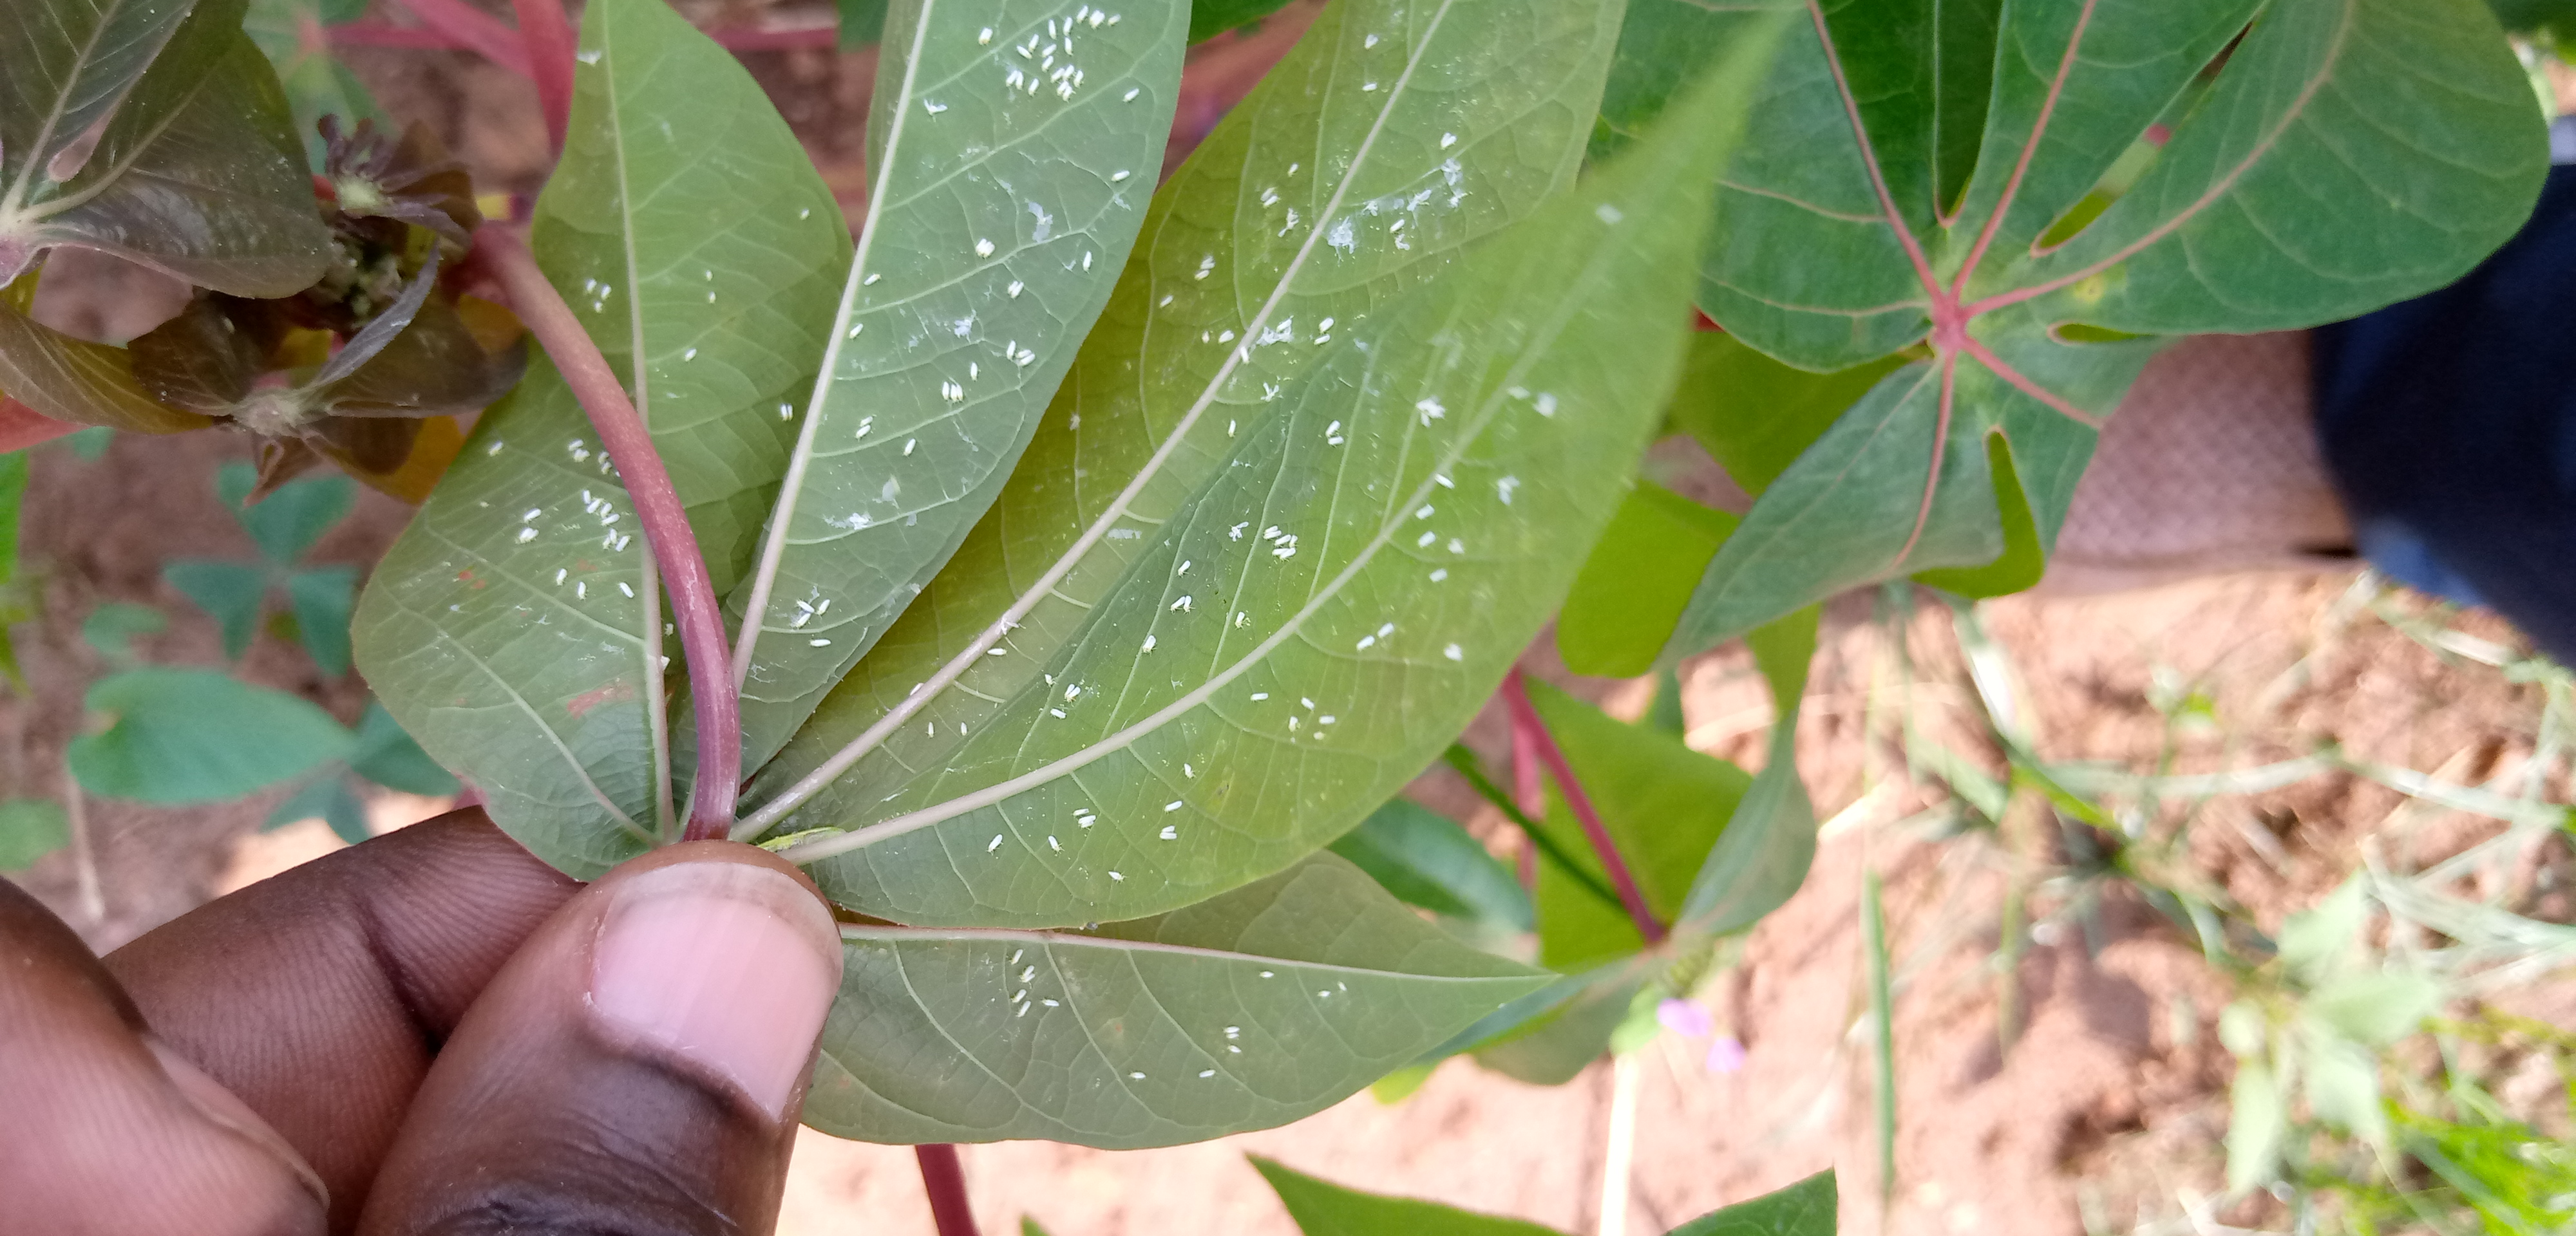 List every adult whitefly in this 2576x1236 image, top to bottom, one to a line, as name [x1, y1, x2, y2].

whitefly [1075, 5, 1088, 28]
whitefly [1090, 8, 1106, 29]
whitefly [1107, 12, 1124, 28]
whitefly [1061, 14, 1074, 38]
whitefly [1046, 18, 1059, 42]
whitefly [977, 26, 994, 48]
whitefly [1028, 32, 1039, 53]
whitefly [1360, 32, 1381, 53]
whitefly [1063, 37, 1075, 57]
whitefly [1042, 42, 1059, 57]
whitefly [1015, 42, 1034, 60]
whitefly [575, 47, 603, 70]
whitefly [1041, 55, 1056, 71]
whitefly [1063, 63, 1075, 80]
whitefly [1050, 66, 1065, 85]
whitefly [1072, 68, 1085, 88]
whitefly [1005, 70, 1019, 88]
whitefly [1016, 70, 1025, 93]
whitefly [1027, 77, 1039, 99]
whitefly [1056, 80, 1069, 95]
whitefly [1359, 81, 1379, 95]
whitefly [1064, 85, 1074, 101]
whitefly [1122, 86, 1142, 105]
whitefly [920, 95, 948, 117]
whitefly [1436, 128, 1458, 151]
whitefly [1438, 156, 1465, 187]
whitefly [1285, 160, 1300, 182]
whitefly [1108, 168, 1132, 183]
whitefly [1259, 184, 1278, 202]
whitefly [1404, 188, 1435, 214]
whitefly [1263, 195, 1280, 212]
whitefly [1360, 198, 1381, 217]
whitefly [1276, 205, 1301, 239]
whitefly [795, 207, 813, 224]
whitefly [1388, 216, 1407, 235]
whitefly [1392, 231, 1413, 253]
whitefly [974, 237, 991, 254]
whitefly [983, 242, 996, 258]
whitefly [1081, 247, 1093, 274]
whitefly [1198, 256, 1216, 270]
whitefly [703, 268, 716, 283]
whitefly [1193, 269, 1211, 283]
whitefly [859, 270, 884, 288]
whitefly [583, 277, 597, 295]
whitefly [1008, 279, 1021, 296]
whitefly [1010, 281, 1025, 301]
whitefly [598, 283, 612, 303]
whitefly [707, 290, 720, 305]
whitefly [1157, 292, 1179, 312]
whitefly [591, 301, 606, 315]
whitefly [1317, 314, 1336, 335]
whitefly [1275, 315, 1293, 333]
whitefly [847, 319, 866, 342]
whitefly [1255, 324, 1279, 349]
whitefly [1215, 327, 1235, 346]
whitefly [1198, 330, 1213, 350]
whitefly [1313, 333, 1334, 348]
whitefly [1005, 337, 1016, 362]
whitefly [1237, 344, 1254, 366]
whitefly [1018, 345, 1031, 359]
whitefly [681, 346, 701, 365]
whitefly [1019, 351, 1037, 368]
whitefly [968, 360, 982, 382]
whitefly [941, 378, 949, 403]
whitefly [1259, 379, 1285, 406]
whitefly [958, 380, 967, 404]
whitefly [949, 382, 958, 405]
whitefly [1414, 391, 1450, 429]
whitefly [779, 402, 788, 422]
whitefly [786, 403, 795, 421]
whitefly [859, 414, 876, 427]
whitefly [1225, 416, 1238, 440]
whitefly [1323, 419, 1343, 439]
whitefly [853, 425, 873, 440]
whitefly [1327, 436, 1347, 448]
whitefly [901, 437, 920, 460]
whitefly [569, 438, 585, 451]
whitefly [486, 439, 504, 460]
whitefly [573, 446, 592, 465]
whitefly [597, 449, 612, 462]
whitefly [601, 461, 614, 476]
whitefly [1491, 471, 1522, 506]
whitefly [1432, 472, 1457, 491]
whitefly [581, 485, 594, 505]
whitefly [587, 496, 604, 514]
whitefly [600, 501, 616, 520]
whitefly [1413, 501, 1438, 522]
whitefly [522, 505, 544, 525]
whitefly [846, 509, 871, 529]
whitefly [600, 510, 623, 530]
whitefly [1225, 517, 1252, 546]
whitefly [1263, 523, 1280, 532]
whitefly [517, 525, 544, 545]
whitefly [609, 527, 619, 545]
whitefly [1416, 528, 1438, 550]
whitefly [1262, 529, 1284, 543]
whitefly [1274, 532, 1293, 548]
whitefly [615, 533, 634, 554]
whitefly [1289, 533, 1300, 549]
whitefly [600, 534, 612, 551]
whitefly [1445, 536, 1466, 557]
whitefly [1270, 545, 1289, 557]
whitefly [1280, 547, 1298, 563]
whitefly [1177, 557, 1193, 579]
whitefly [554, 566, 570, 588]
whitefly [1426, 566, 1450, 586]
whitefly [574, 576, 592, 604]
whitefly [616, 578, 638, 601]
whitefly [1182, 592, 1195, 615]
whitefly [1169, 594, 1186, 614]
whitefly [815, 595, 833, 617]
whitefly [795, 597, 815, 613]
whitefly [1230, 609, 1252, 634]
whitefly [795, 611, 813, 631]
whitefly [663, 619, 678, 639]
whitefly [1376, 620, 1397, 639]
whitefly [1137, 632, 1160, 655]
whitefly [1355, 632, 1376, 656]
whitefly [806, 635, 833, 650]
whitefly [1439, 638, 1464, 665]
whitefly [985, 644, 1010, 661]
whitefly [657, 651, 677, 674]
whitefly [1042, 669, 1056, 689]
whitefly [908, 679, 923, 698]
whitefly [1064, 682, 1077, 700]
whitefly [1068, 686, 1082, 702]
whitefly [1246, 689, 1271, 704]
whitefly [1298, 694, 1315, 711]
whitefly [1048, 706, 1069, 721]
whitefly [1285, 713, 1301, 733]
whitefly [1315, 713, 1338, 727]
whitefly [958, 715, 974, 740]
whitefly [925, 718, 938, 742]
whitefly [1180, 759, 1197, 782]
whitefly [1162, 797, 1185, 816]
whitefly [1070, 805, 1093, 816]
whitefly [1078, 813, 1097, 823]
whitefly [1080, 819, 1096, 832]
whitefly [1159, 823, 1177, 833]
whitefly [984, 830, 1007, 857]
whitefly [1157, 832, 1177, 841]
whitefly [1045, 834, 1064, 854]
whitefly [1106, 868, 1131, 885]
whitefly [1009, 946, 1025, 968]
whitefly [1019, 964, 1035, 978]
whitefly [1256, 968, 1277, 980]
whitefly [1020, 973, 1037, 984]
whitefly [1336, 979, 1351, 994]
whitefly [1316, 986, 1332, 999]
whitefly [1009, 988, 1028, 1005]
whitefly [1037, 994, 1063, 1013]
whitefly [1015, 998, 1034, 1020]
whitefly [1221, 1022, 1242, 1033]
whitefly [1224, 1032, 1240, 1040]
whitefly [1226, 1043, 1242, 1055]
whitefly [1195, 1067, 1217, 1080]
whitefly [1126, 1068, 1150, 1083]